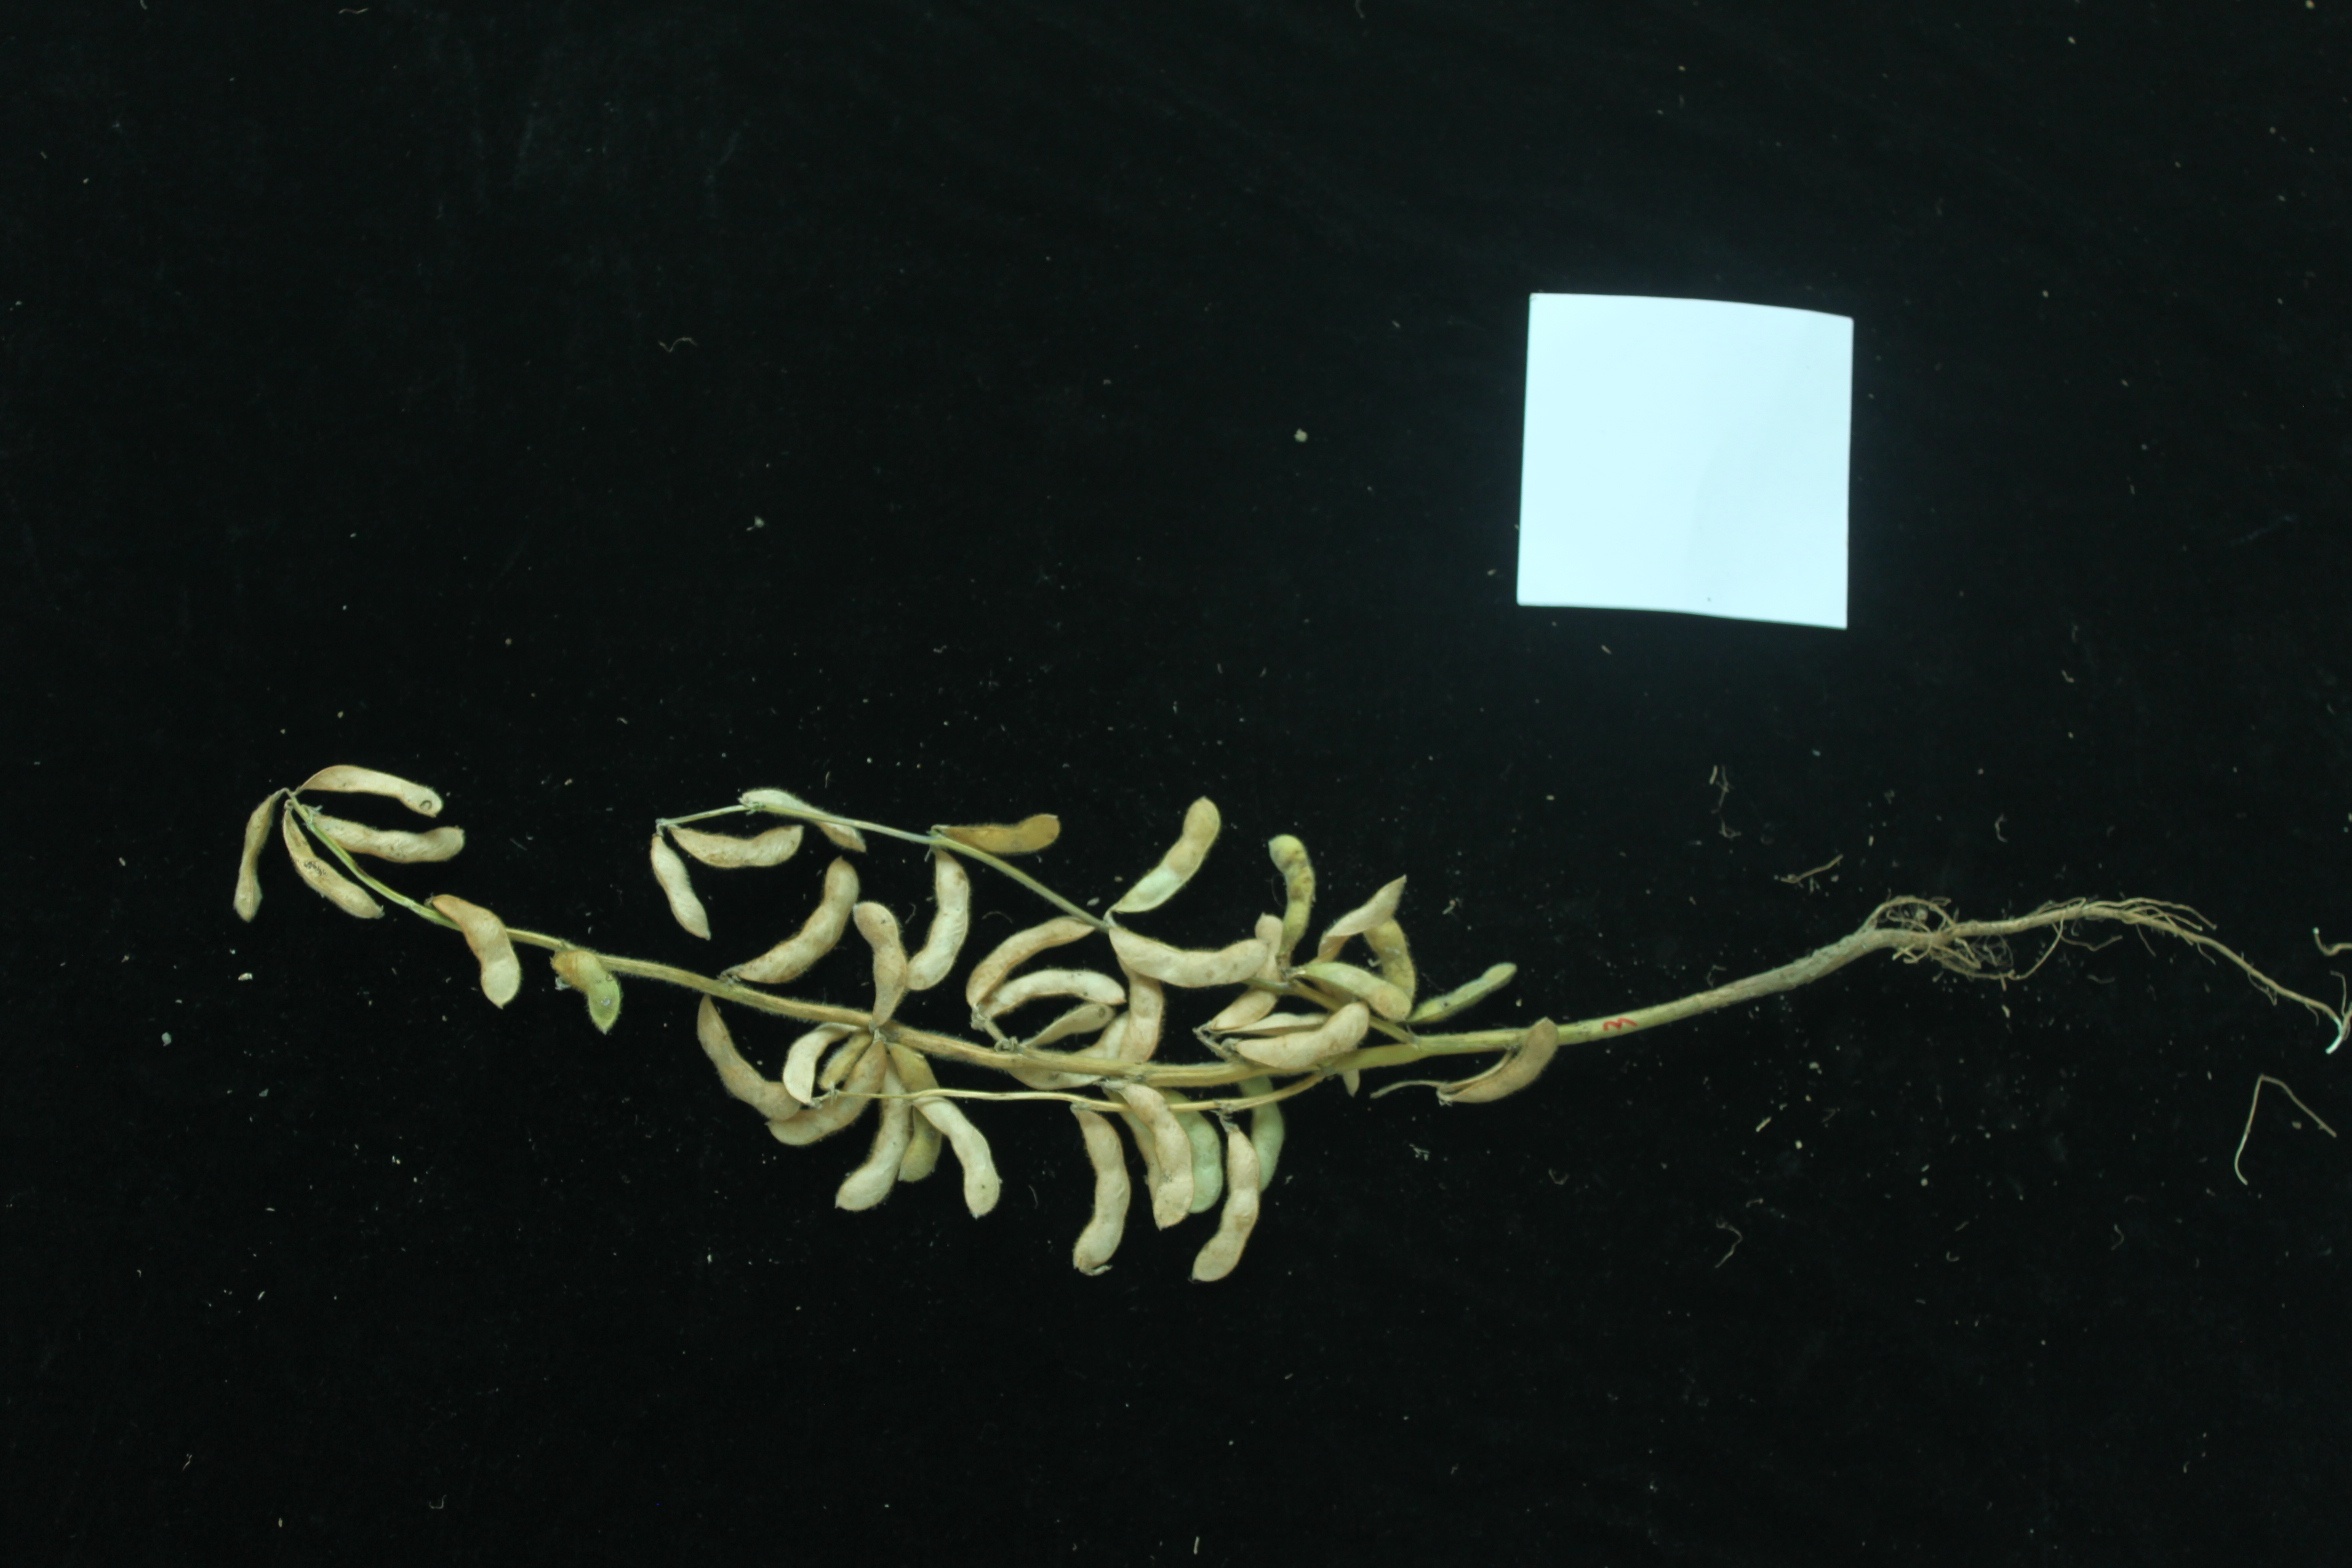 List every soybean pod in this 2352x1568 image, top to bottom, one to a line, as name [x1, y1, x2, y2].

soybean pod [289, 766, 442, 817]
soybean pod [738, 789, 866, 852]
soybean pod [234, 793, 283, 921]
soybean pod [1108, 794, 1220, 913]
soybean pod [301, 806, 463, 861]
soybean pod [283, 809, 382, 918]
soybean pod [941, 815, 1058, 853]
soybean pod [672, 827, 802, 868]
soybean pod [1267, 834, 1315, 966]
soybean pod [651, 839, 710, 939]
soybean pod [900, 851, 969, 990]
soybean pod [733, 862, 859, 983]
soybean pod [1317, 876, 1407, 959]
soybean pod [429, 894, 520, 1010]
soybean pod [850, 904, 908, 1022]
soybean pod [1208, 914, 1285, 1030]
soybean pod [966, 918, 1094, 1011]
soybean pod [1361, 918, 1416, 1004]
soybean pod [1106, 922, 1268, 989]
soybean pod [1105, 933, 1163, 1076]
soybean pod [554, 947, 620, 1034]
soybean pod [1303, 963, 1411, 1022]
soybean pod [1415, 964, 1514, 1022]
soybean pod [971, 970, 1126, 1027]
soybean pod [697, 996, 803, 1120]
soybean pod [1233, 1000, 1367, 1070]
soybean pod [1020, 1003, 1115, 1048]
soybean pod [1006, 1012, 1126, 1090]
soybean pod [1209, 1013, 1335, 1043]
soybean pod [1448, 1017, 1558, 1103]
soybean pod [782, 1022, 860, 1104]
soybean pod [768, 1031, 885, 1145]
soybean pod [820, 1034, 872, 1092]
soybean pod [1215, 1041, 1284, 1189]
soybean pod [889, 1042, 944, 1179]
soybean pod [837, 1052, 908, 1211]
soybean pod [1107, 1080, 1191, 1229]
soybean pod [1149, 1087, 1223, 1213]
soybean pod [910, 1097, 1000, 1218]
soybean pod [1073, 1107, 1129, 1270]
soybean pod [1121, 1113, 1160, 1216]
soybean pod [1194, 1113, 1261, 1281]